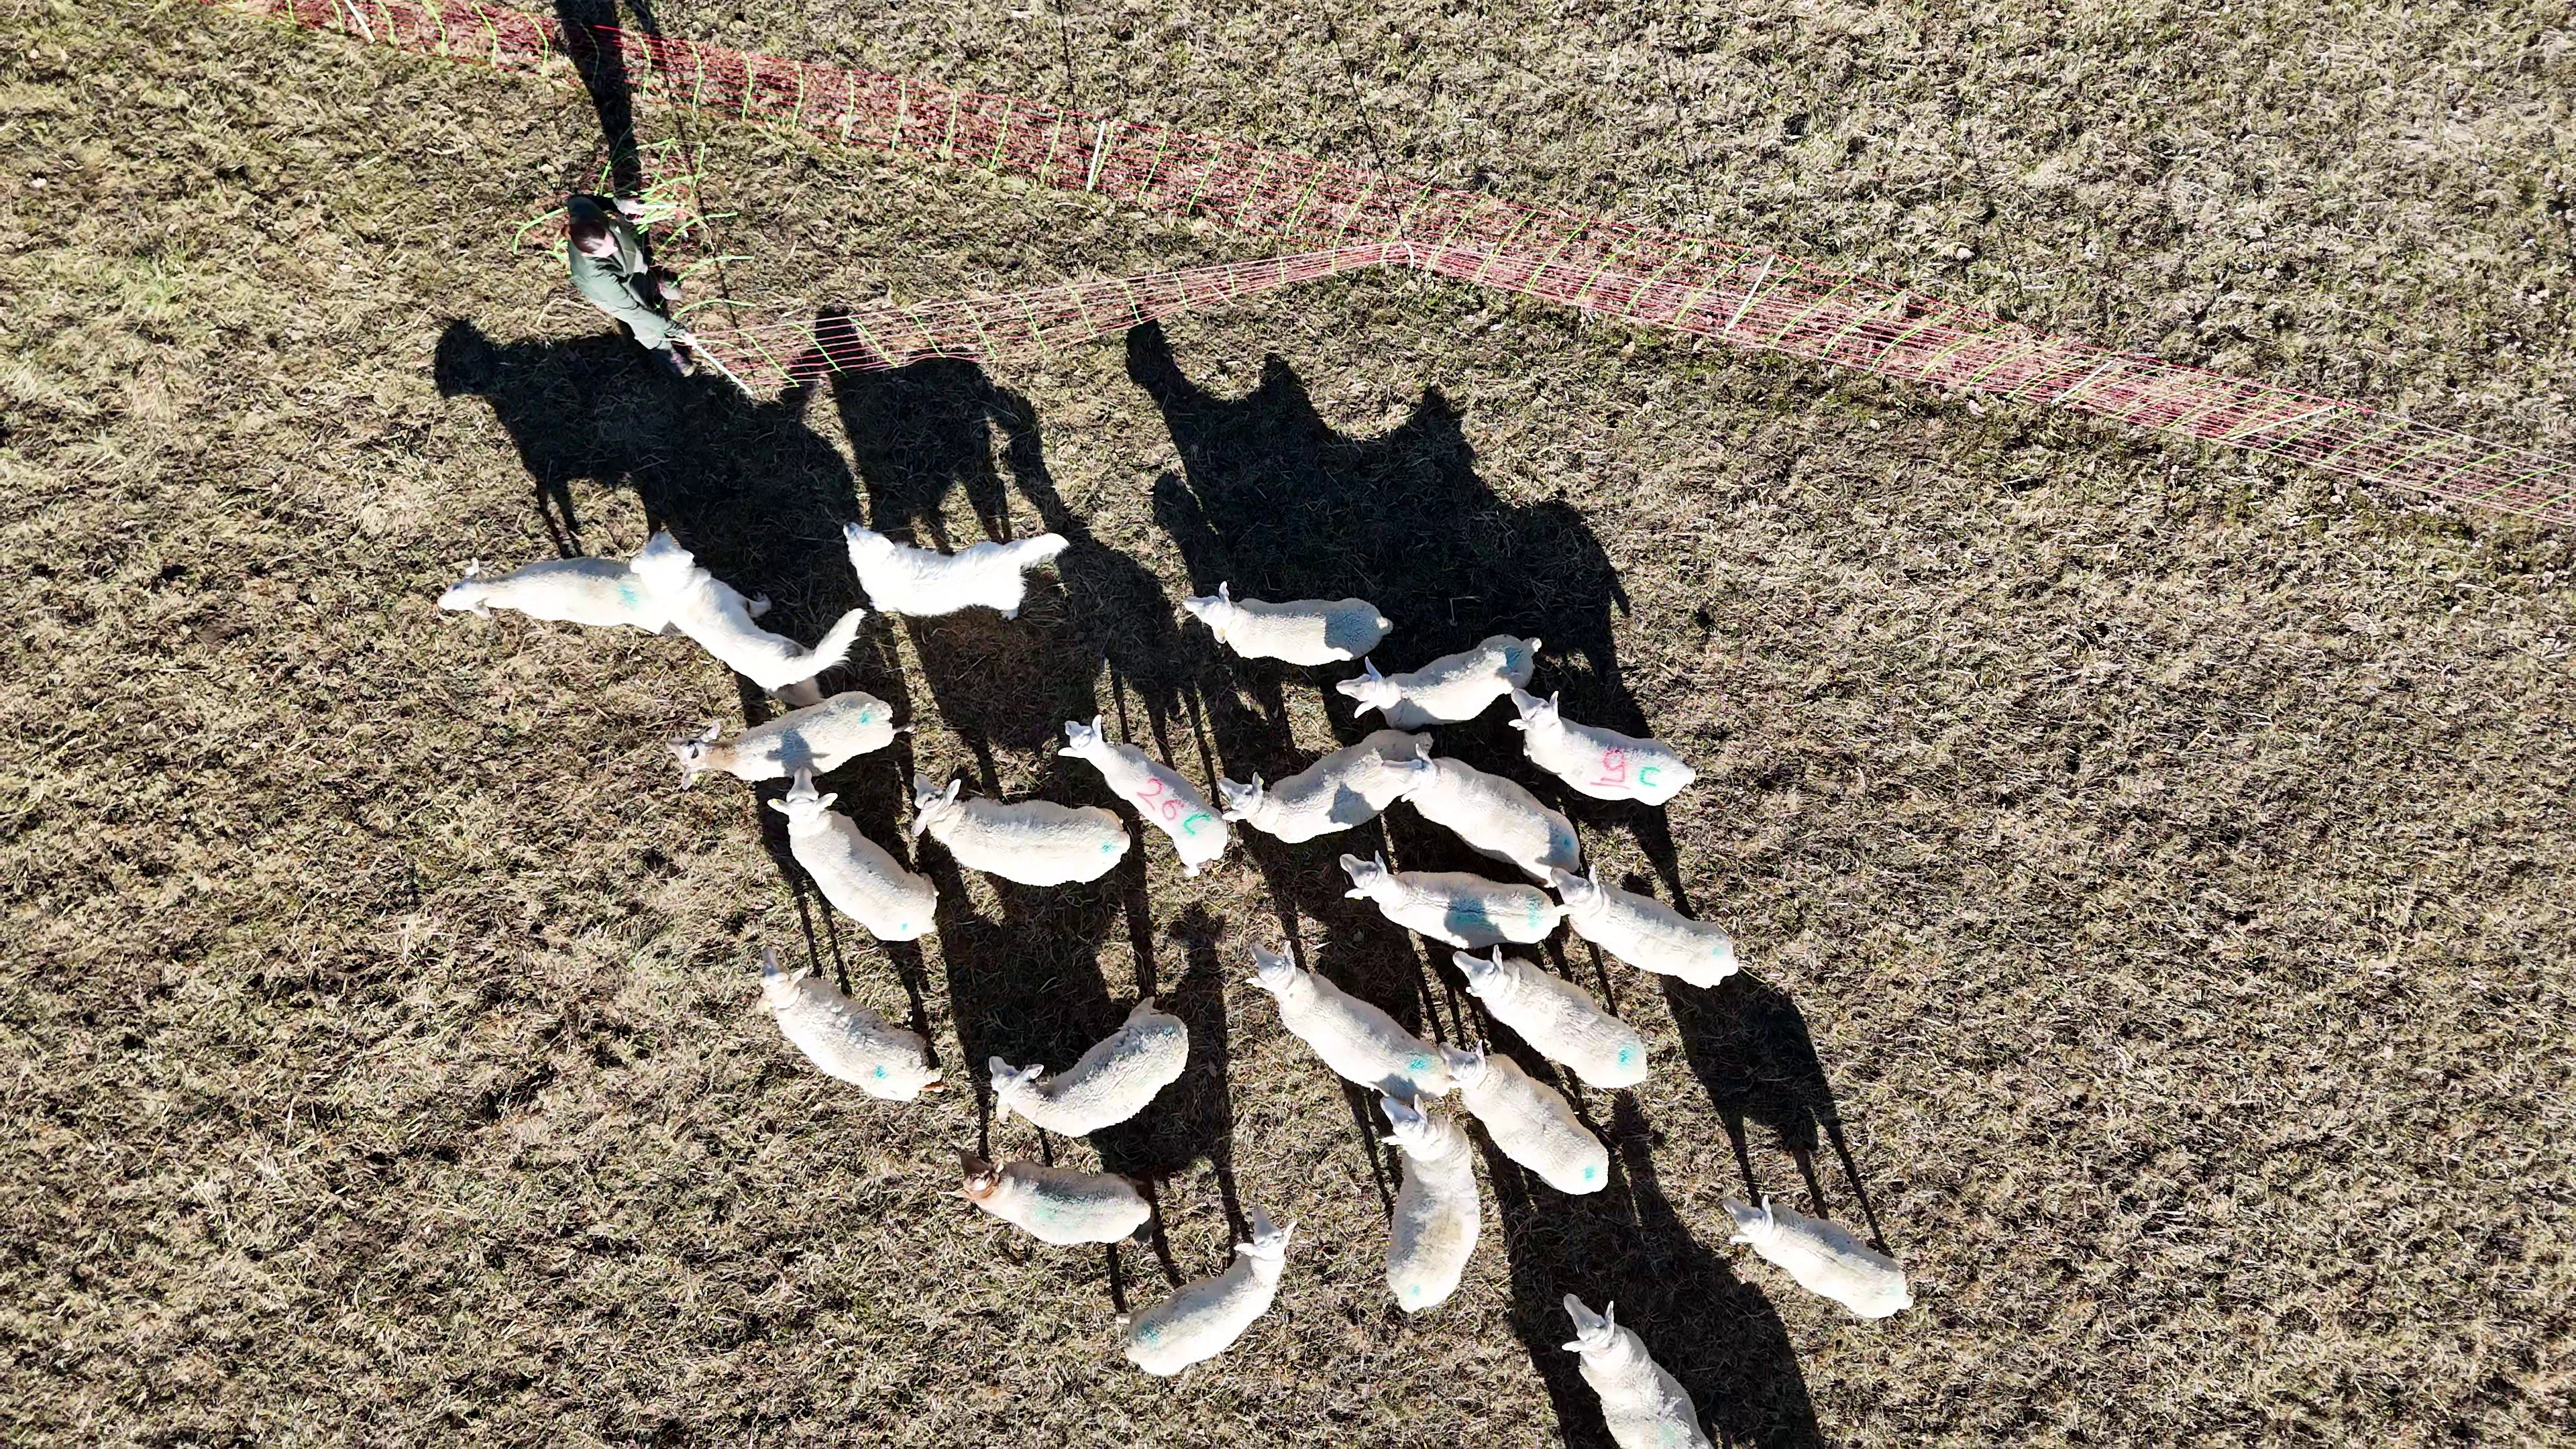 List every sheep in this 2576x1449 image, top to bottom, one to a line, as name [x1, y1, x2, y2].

sheep [436, 556, 670, 637]
sheep [1184, 581, 1394, 667]
sheep [1336, 633, 1542, 730]
sheep [1509, 687, 1697, 806]
sheep [669, 692, 918, 789]
sheep [1058, 713, 1229, 877]
sheep [1217, 729, 1433, 844]
sheep [1380, 743, 1581, 889]
sheep [767, 767, 940, 941]
sheep [911, 771, 1132, 888]
sheep [1340, 850, 1561, 949]
sheep [1549, 862, 1739, 988]
sheep [1245, 941, 1452, 1104]
sheep [1452, 944, 1648, 1090]
sheep [756, 947, 946, 1102]
sheep [989, 996, 1189, 1138]
sheep [1438, 1038, 1610, 1196]
sheep [1379, 1093, 1481, 1313]
sheep [940, 1150, 1152, 1246]
sheep [1721, 1195, 1914, 1320]
sheep [1115, 1205, 1299, 1376]
sheep [1561, 1293, 1714, 1449]